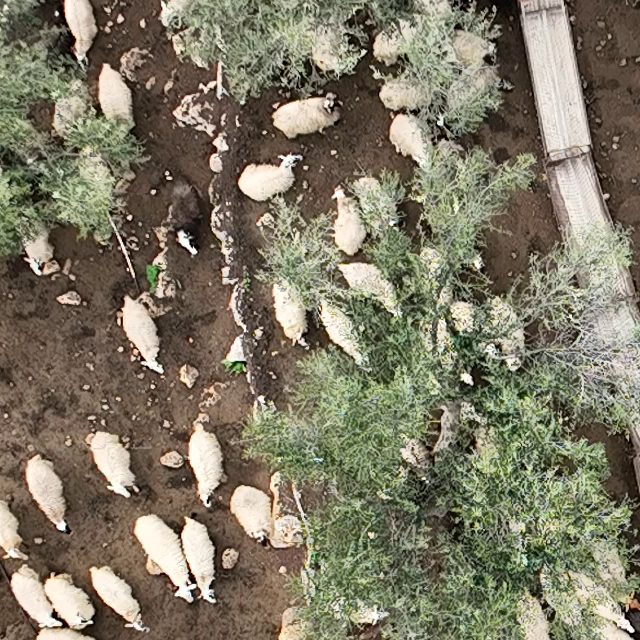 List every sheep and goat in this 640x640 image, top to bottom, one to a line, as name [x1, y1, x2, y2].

sheep [158, 1, 191, 25]
sheep [60, 3, 99, 63]
sheep [373, 19, 418, 62]
sheep [312, 25, 345, 71]
sheep [448, 28, 494, 65]
sheep [447, 42, 494, 120]
sheep [96, 62, 134, 131]
sheep [375, 69, 438, 110]
sheep [48, 83, 98, 138]
sheep [270, 90, 342, 137]
sheep [387, 111, 437, 176]
sheep [0, 143, 6, 180]
sheep [75, 144, 116, 203]
sheep [237, 156, 300, 201]
sheep [352, 177, 398, 239]
sheep [166, 178, 200, 253]
sheep [331, 186, 365, 255]
sheep [15, 214, 48, 276]
sheep [336, 264, 403, 319]
sheep [271, 270, 310, 348]
sheep [320, 294, 369, 370]
sheep [122, 295, 163, 375]
sheep [488, 295, 527, 368]
sheep [450, 299, 499, 358]
sheep [437, 314, 471, 384]
sheep [190, 424, 227, 507]
sheep [90, 430, 134, 497]
sheep [22, 454, 70, 532]
sheep [230, 484, 272, 543]
sheep [0, 498, 30, 561]
sheep [133, 512, 196, 603]
sheep [179, 517, 217, 603]
sheep [589, 538, 639, 609]
sheep [543, 562, 586, 635]
sheep [10, 565, 62, 627]
sheep [88, 566, 147, 632]
sheep [566, 570, 635, 636]
sheep [44, 573, 94, 628]
sheep [516, 587, 560, 639]
sheep [333, 592, 390, 623]
sheep [586, 616, 639, 639]
sheep [35, 628, 119, 639]